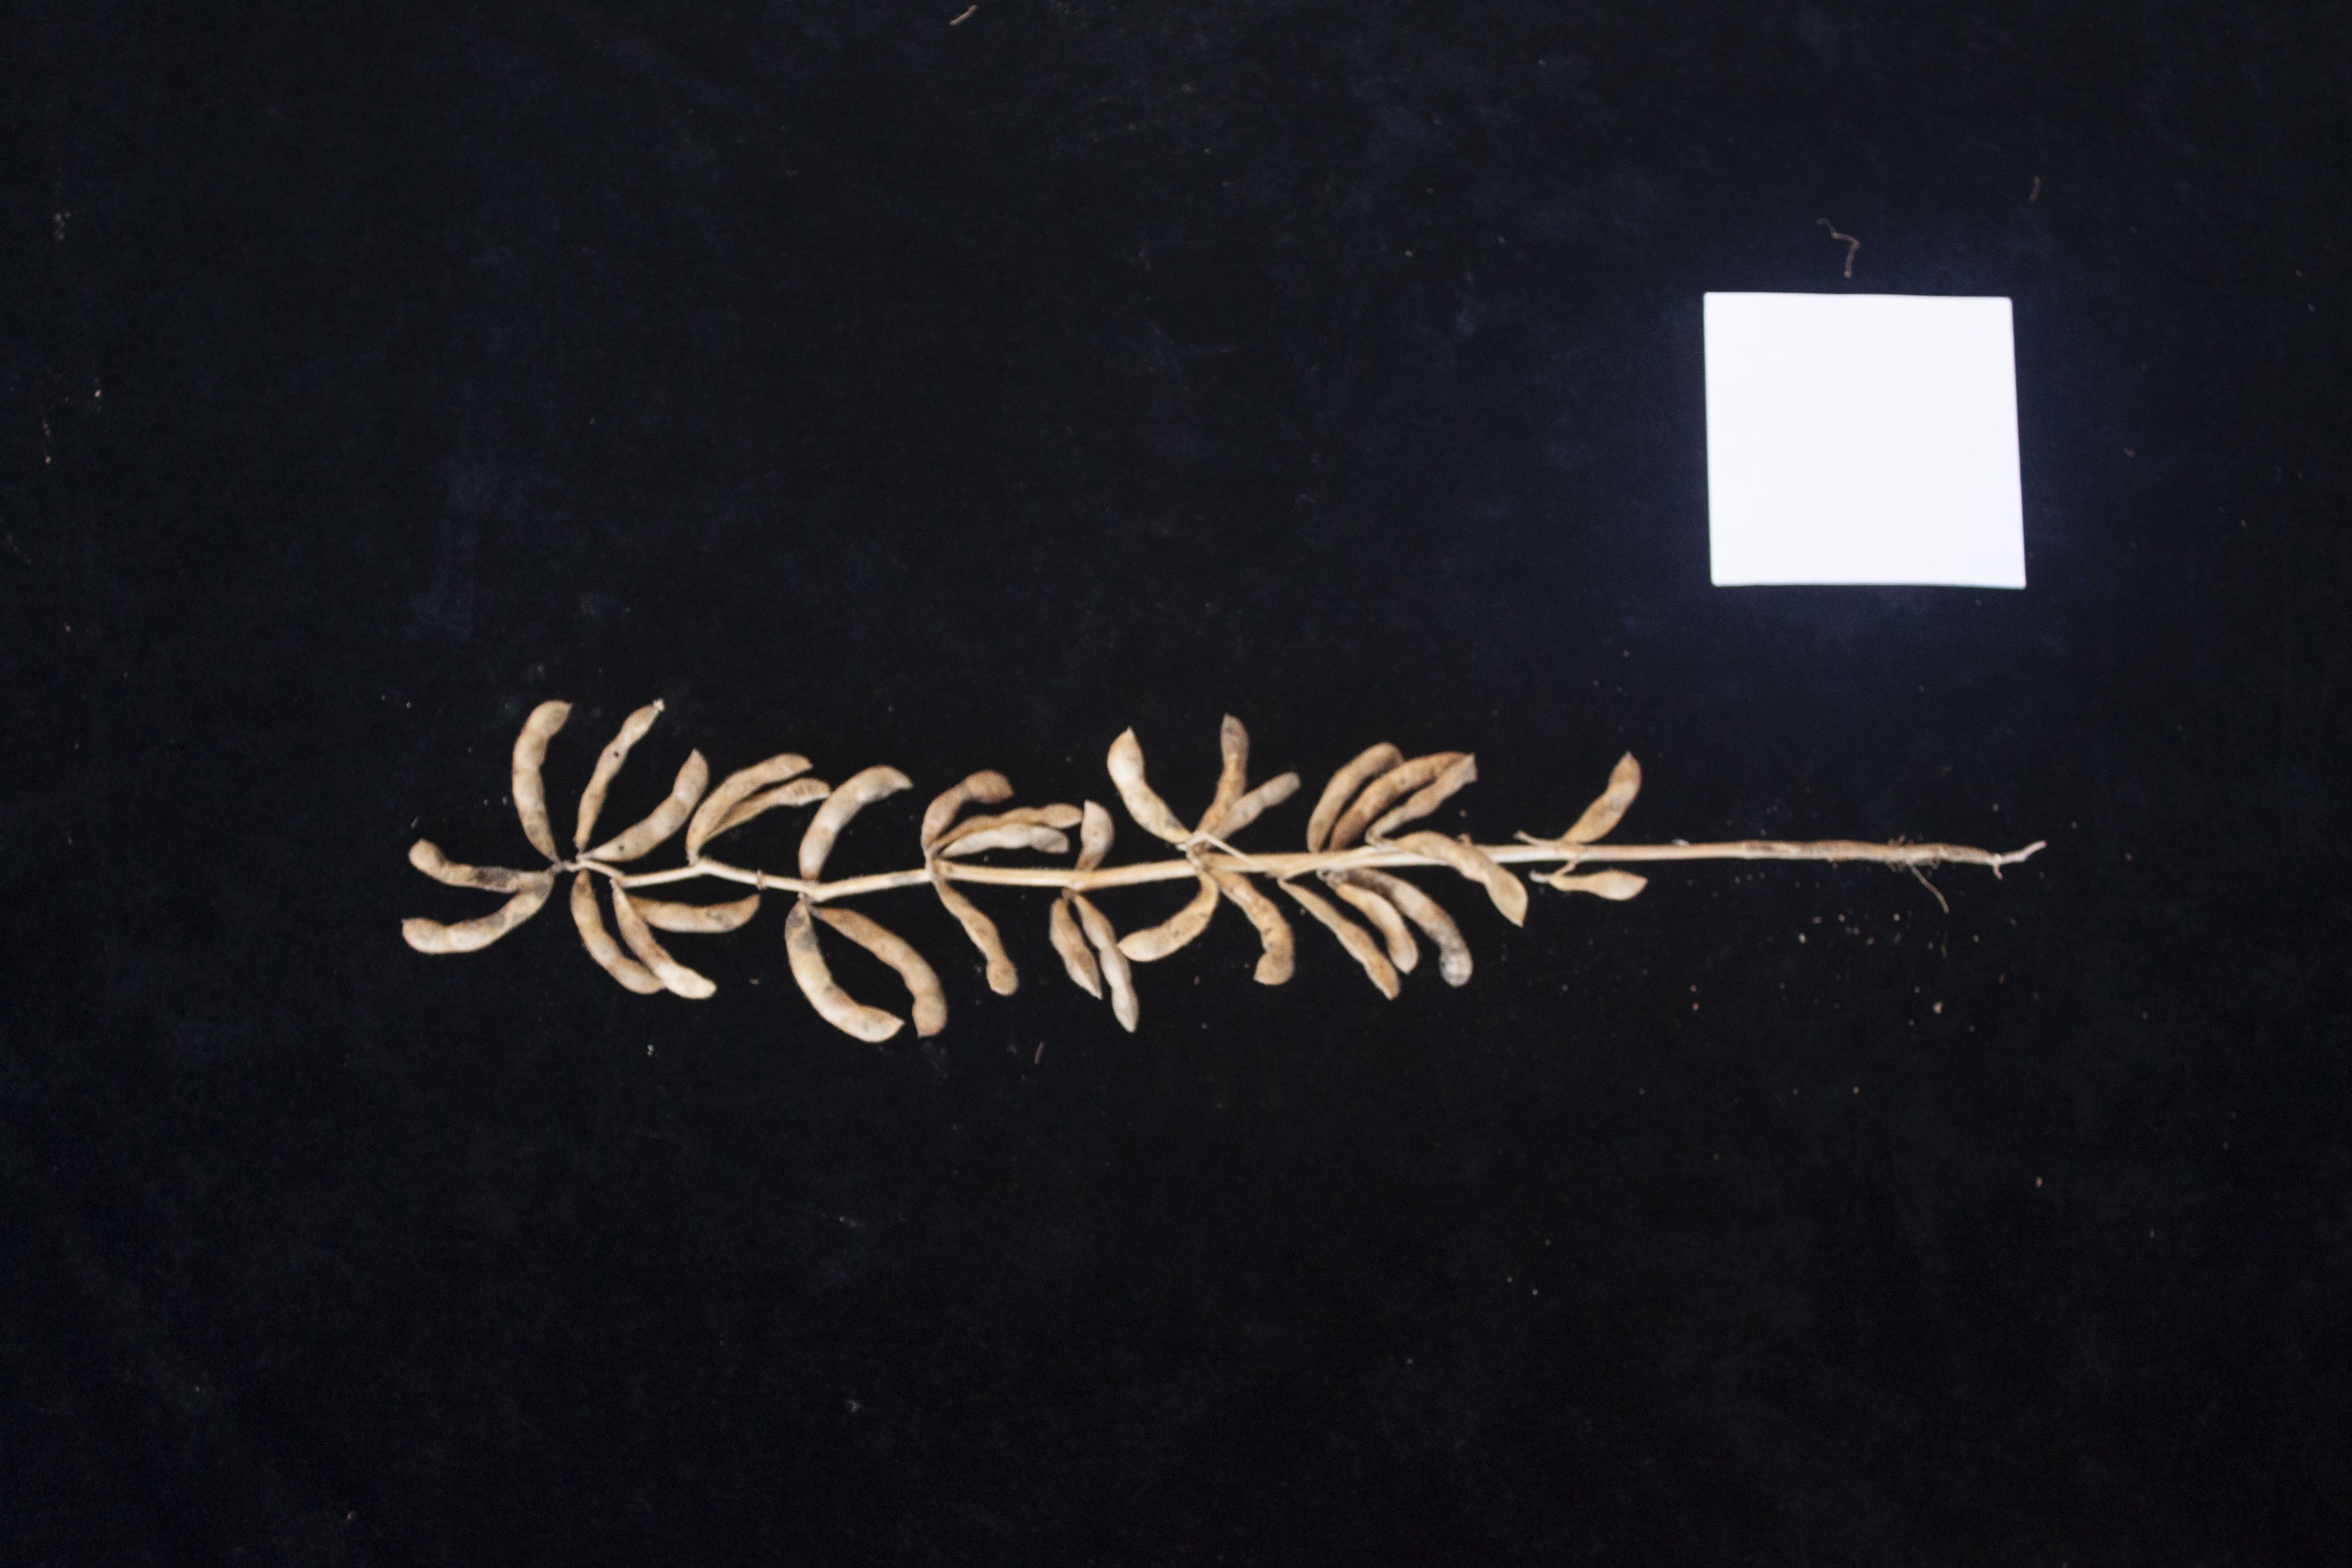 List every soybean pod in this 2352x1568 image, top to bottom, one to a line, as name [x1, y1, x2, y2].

soybean pod [577, 700, 666, 856]
soybean pod [511, 702, 571, 866]
soybean pod [1193, 716, 1249, 846]
soybean pod [1105, 729, 1197, 845]
soybean pod [1307, 745, 1403, 859]
soybean pod [578, 750, 706, 862]
soybean pod [1329, 753, 1477, 850]
soybean pod [686, 754, 812, 868]
soybean pod [1536, 755, 1642, 847]
soybean pod [1368, 756, 1472, 845]
soybean pod [797, 768, 911, 889]
soybean pod [922, 772, 1011, 857]
soybean pod [1214, 772, 1301, 842]
soybean pod [702, 779, 831, 844]
soybean pod [1074, 801, 1113, 870]
soybean pod [932, 805, 1082, 854]
soybean pod [936, 824, 1068, 861]
soybean pod [1381, 833, 1526, 929]
soybean pod [410, 842, 555, 892]
soybean pod [930, 862, 1015, 994]
soybean pod [1331, 869, 1472, 987]
soybean pod [570, 869, 661, 995]
soybean pod [1116, 872, 1217, 964]
soybean pod [1215, 873, 1292, 985]
soybean pod [1541, 874, 1648, 902]
soybean pod [402, 877, 552, 954]
soybean pod [1325, 880, 1419, 976]
soybean pod [613, 881, 716, 999]
soybean pod [1282, 883, 1398, 1000]
soybean pod [1050, 894, 1100, 998]
soybean pod [626, 895, 760, 934]
soybean pod [785, 895, 903, 1043]
soybean pod [1075, 898, 1137, 1032]
soybean pod [810, 910, 946, 1038]